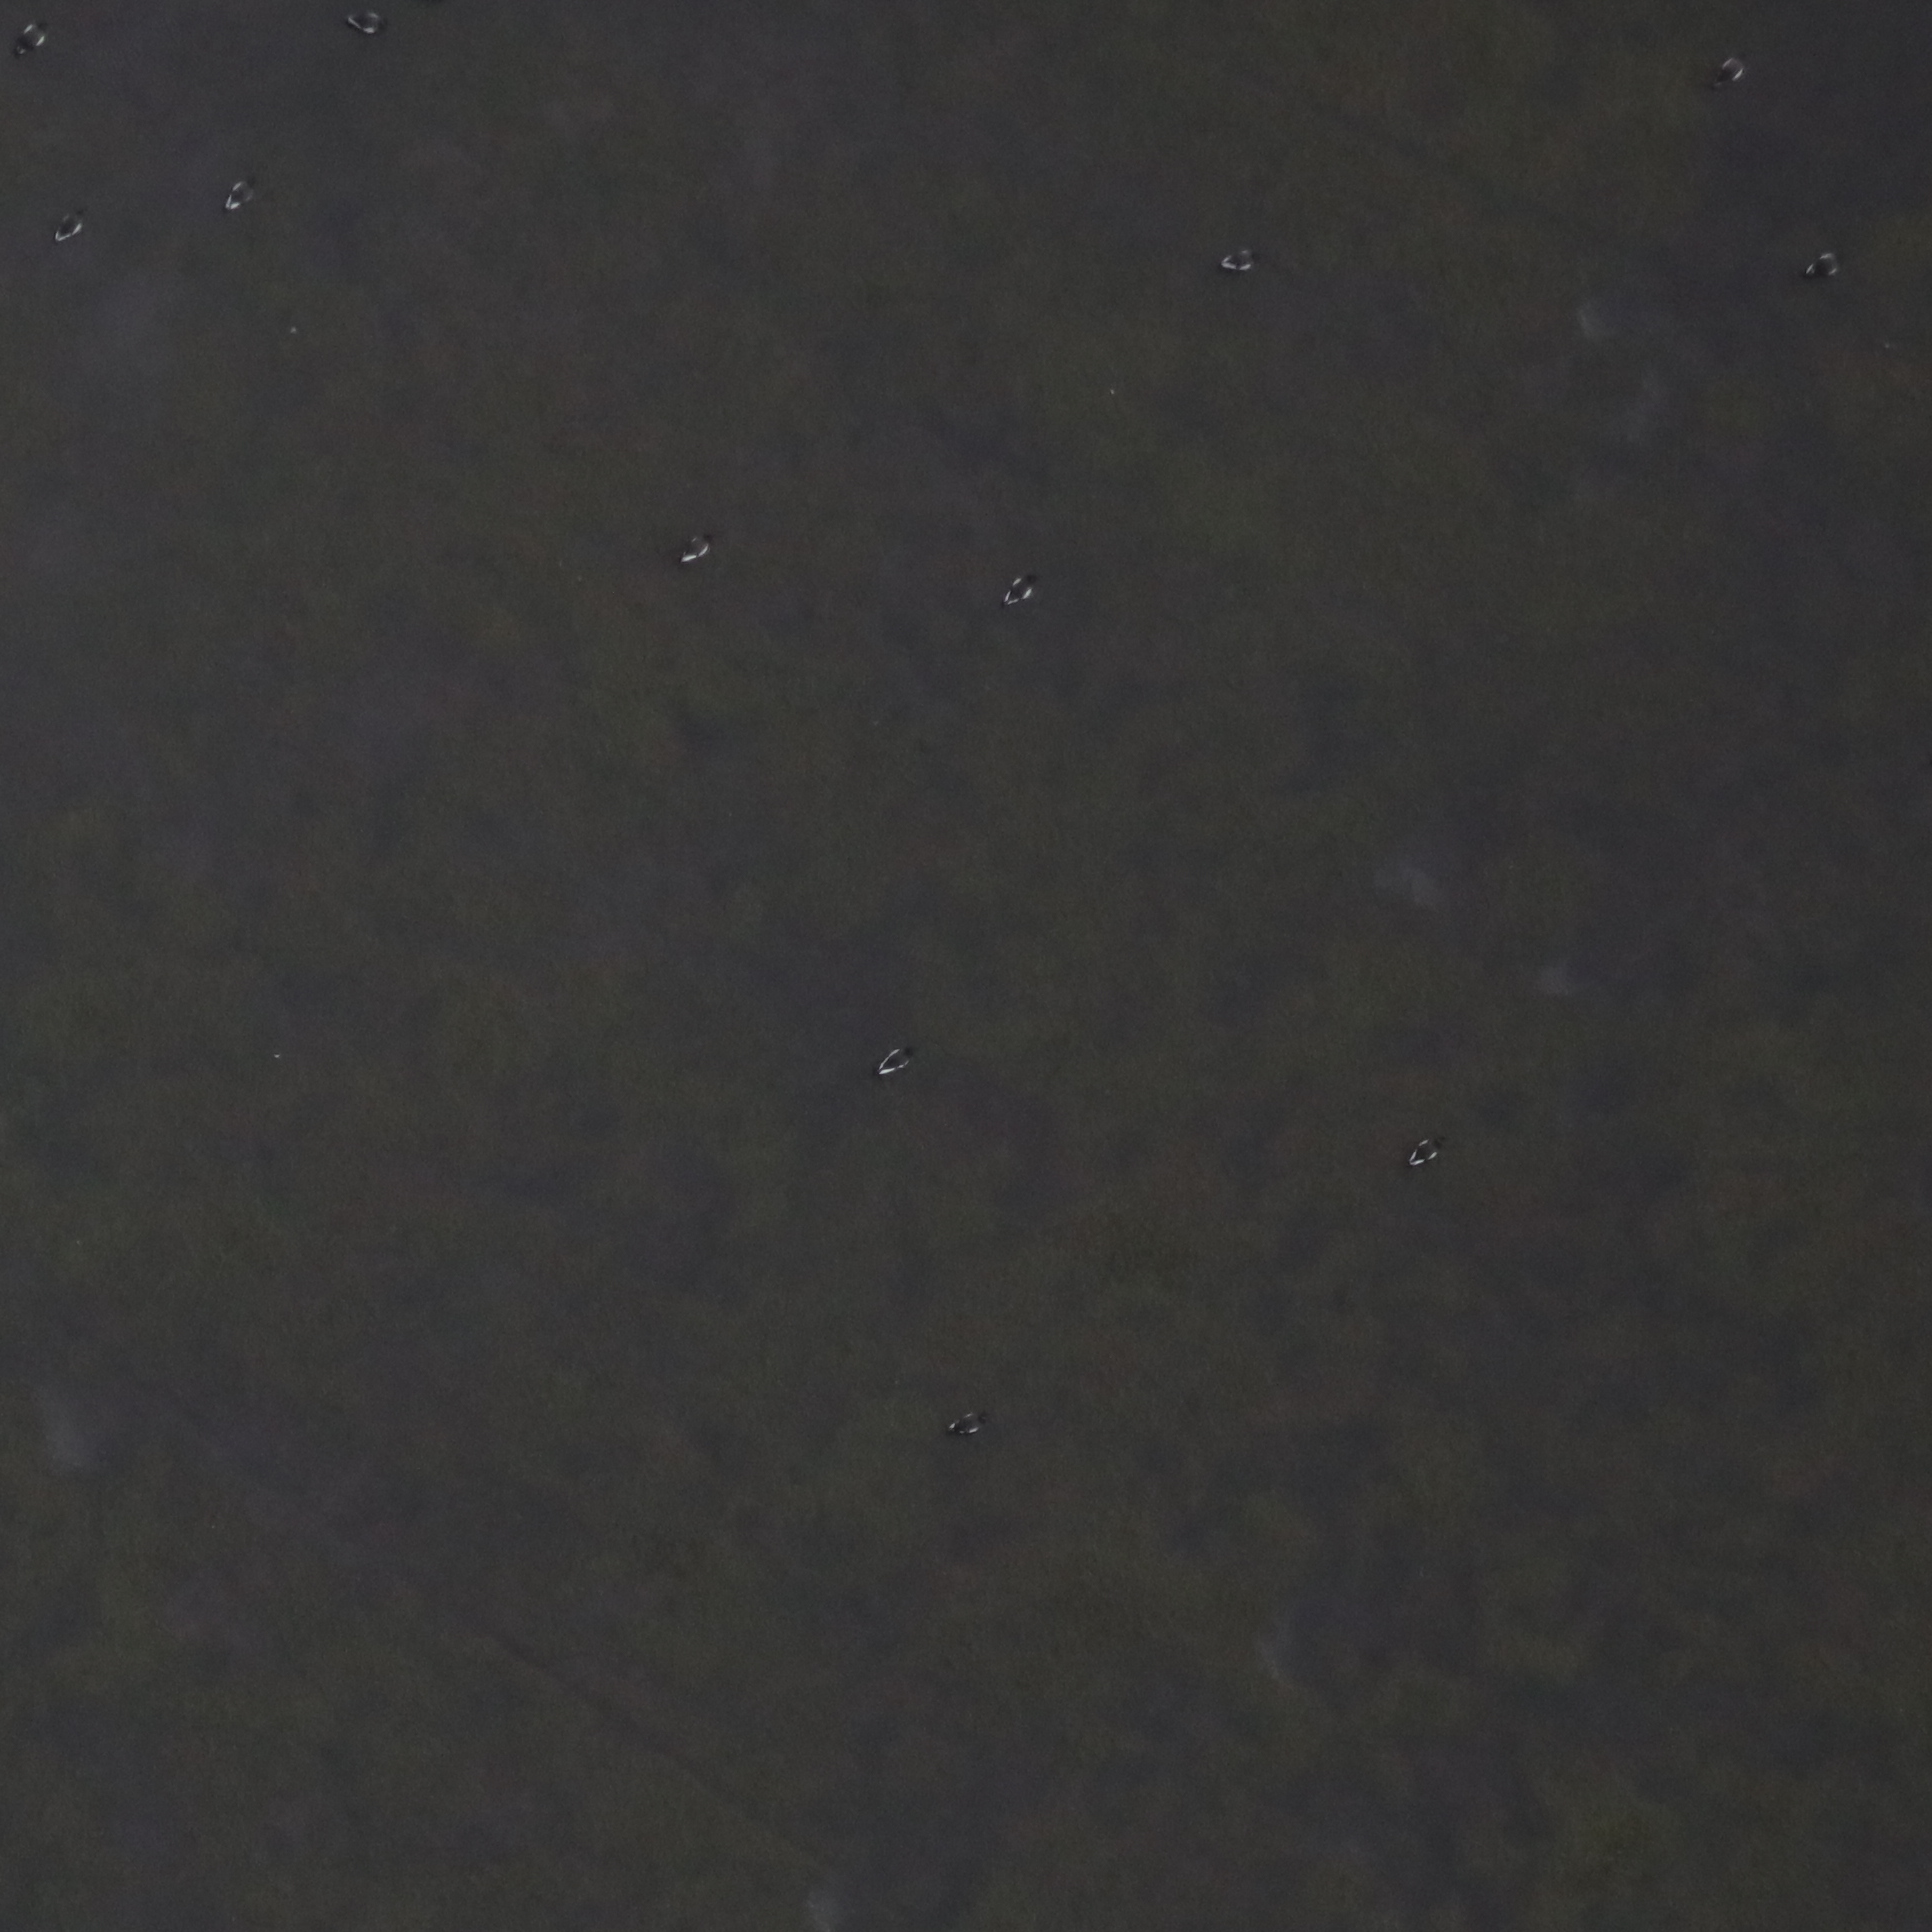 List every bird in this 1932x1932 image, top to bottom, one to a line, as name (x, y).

brant (370, 21)
brant (29, 35)
brant (1728, 69)
brant (240, 195)
brant (74, 228)
brant (1234, 259)
brant (1823, 268)
brant (698, 546)
brant (1020, 591)
brant (893, 1061)
brant (1429, 1152)
brant (972, 1422)